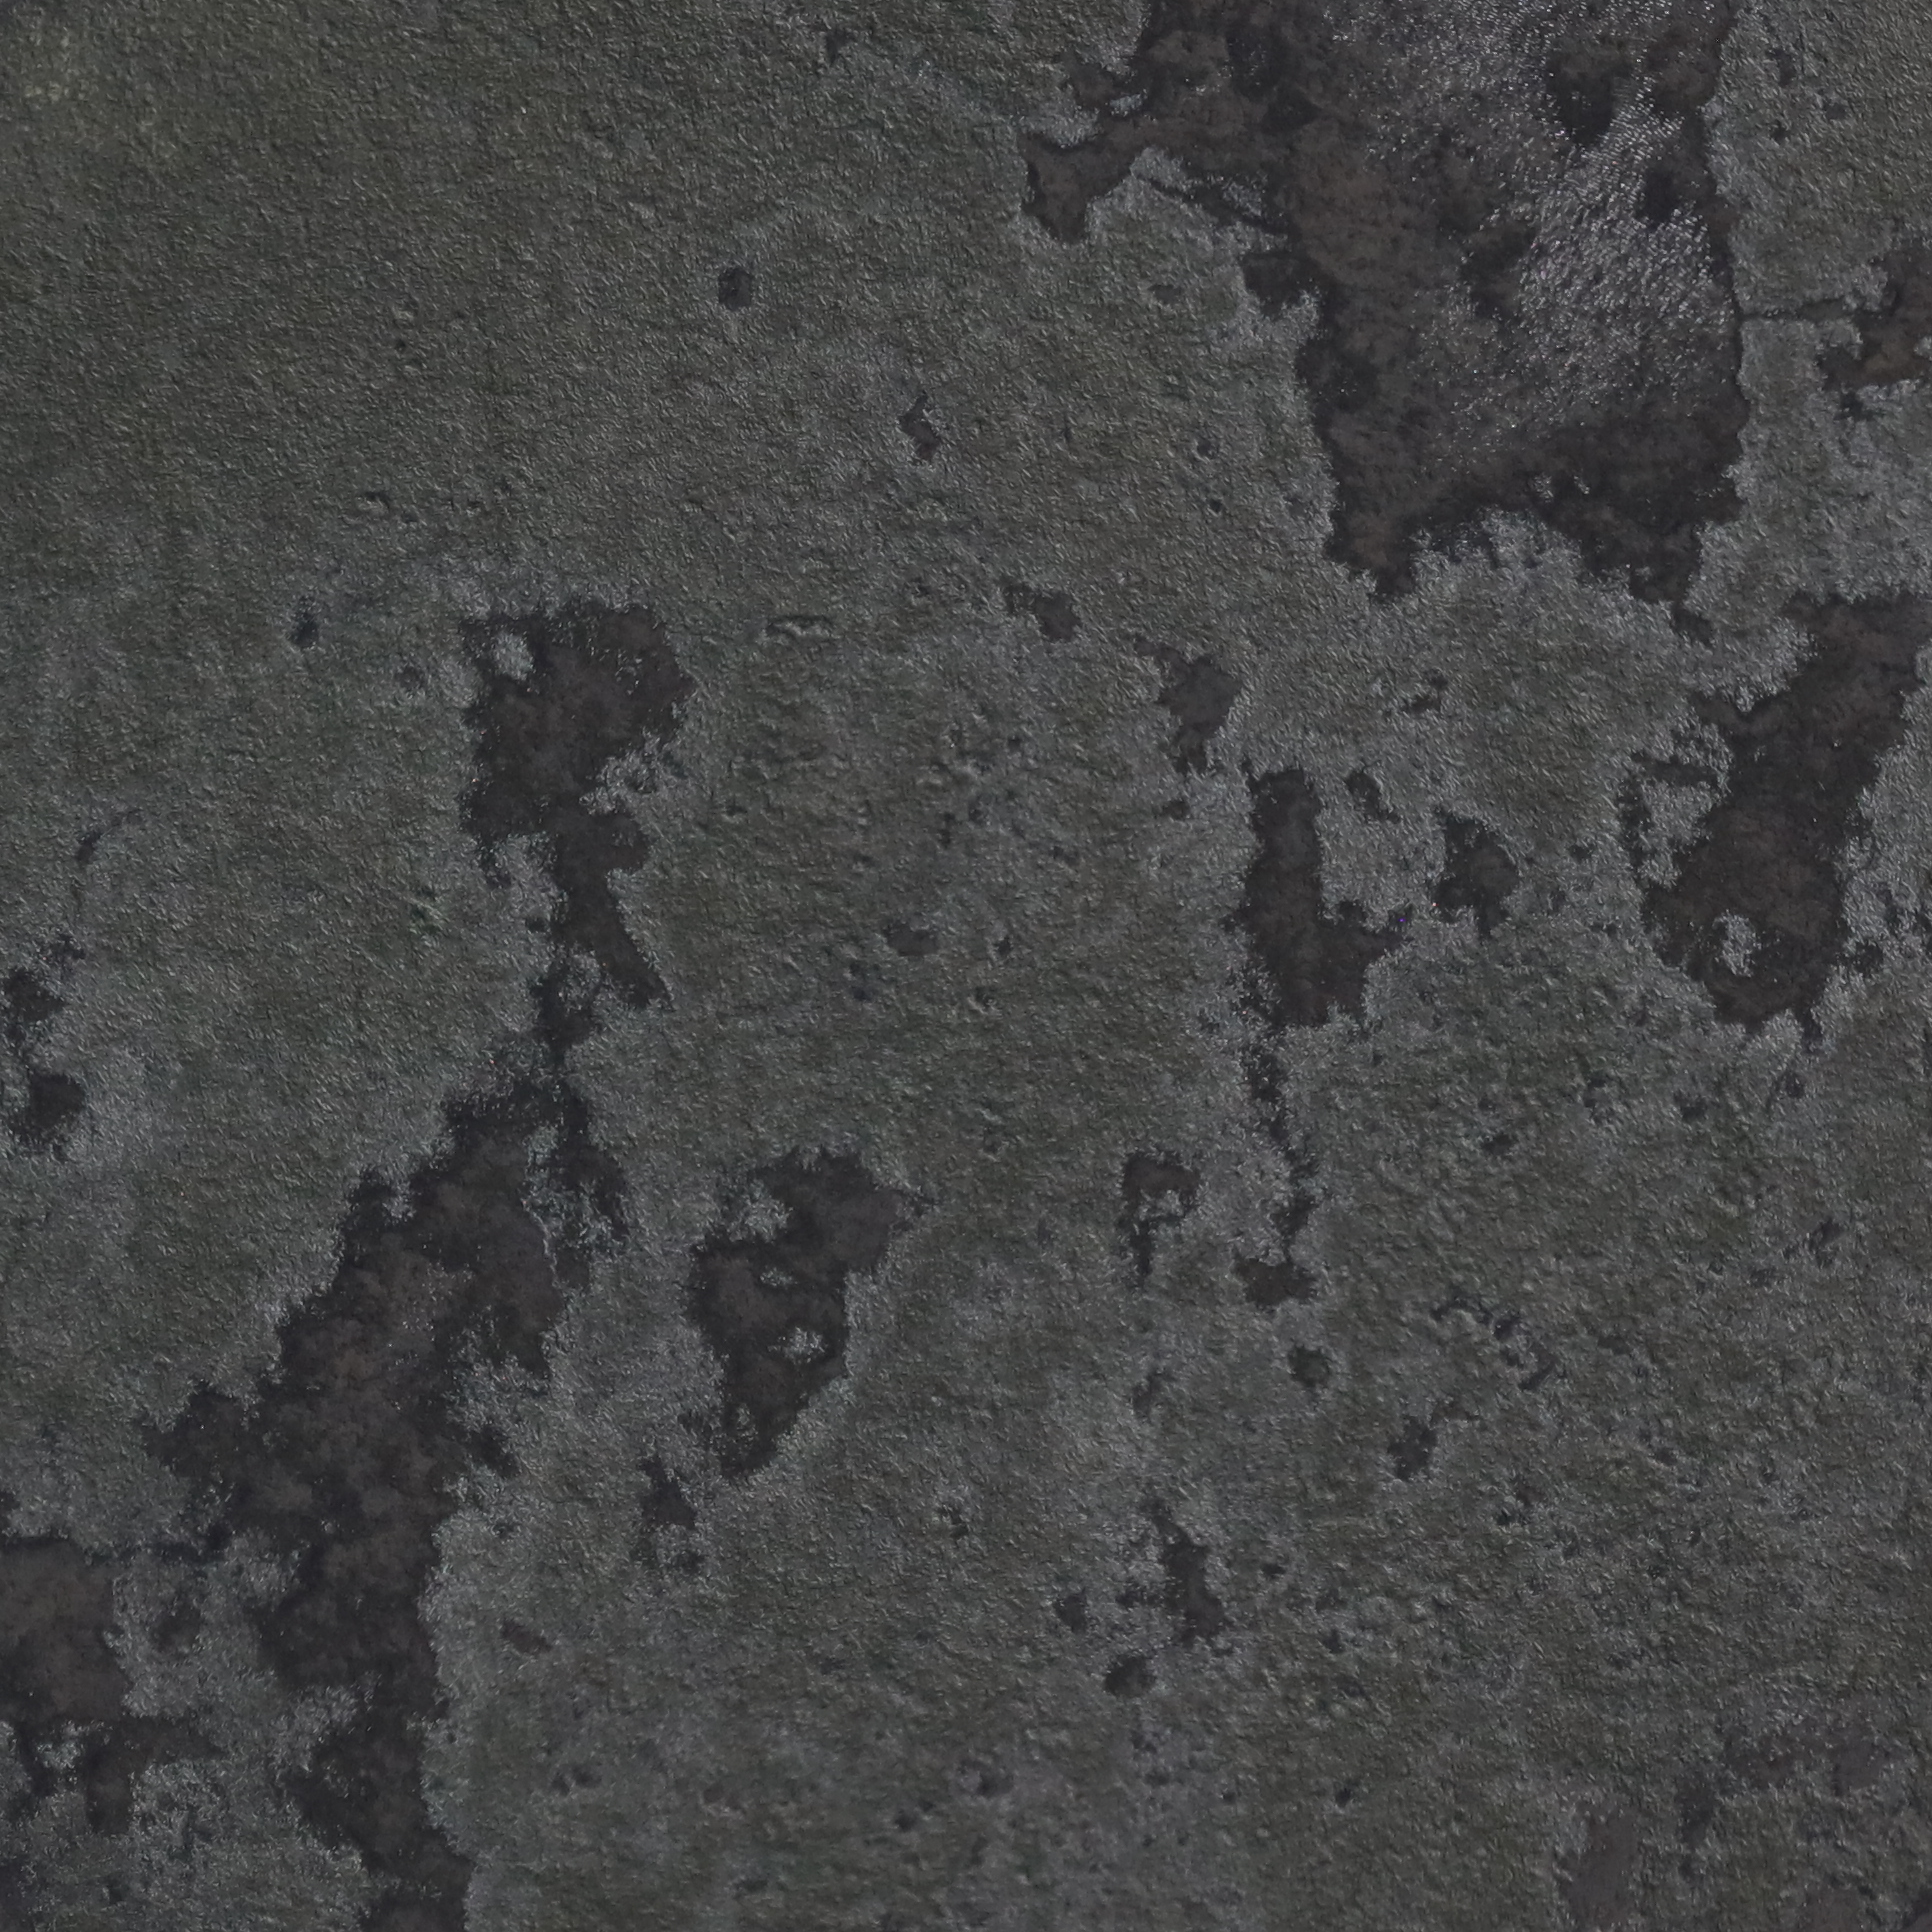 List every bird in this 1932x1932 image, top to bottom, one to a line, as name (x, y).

None